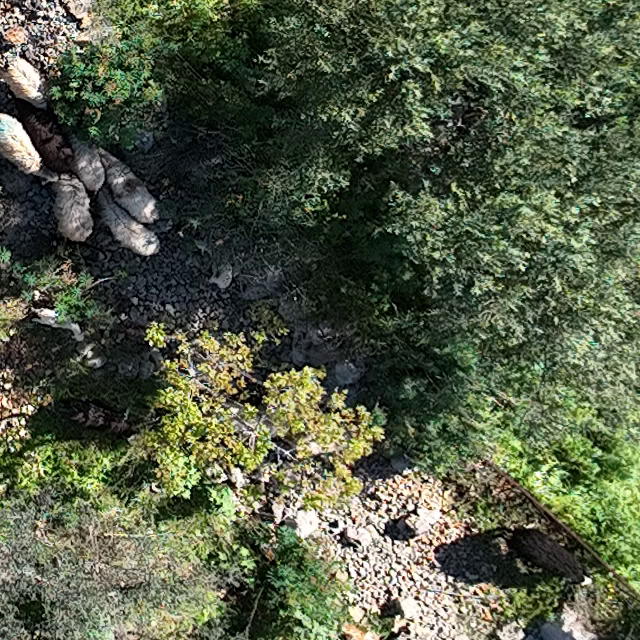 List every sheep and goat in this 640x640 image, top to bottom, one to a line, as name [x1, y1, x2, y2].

sheep [4, 57, 46, 108]
sheep [19, 113, 64, 171]
sheep [0, 114, 58, 185]
sheep [67, 131, 105, 190]
sheep [97, 148, 160, 223]
sheep [54, 174, 93, 242]
sheep [96, 188, 161, 257]
sheep [31, 306, 85, 341]
sheep [513, 525, 591, 587]